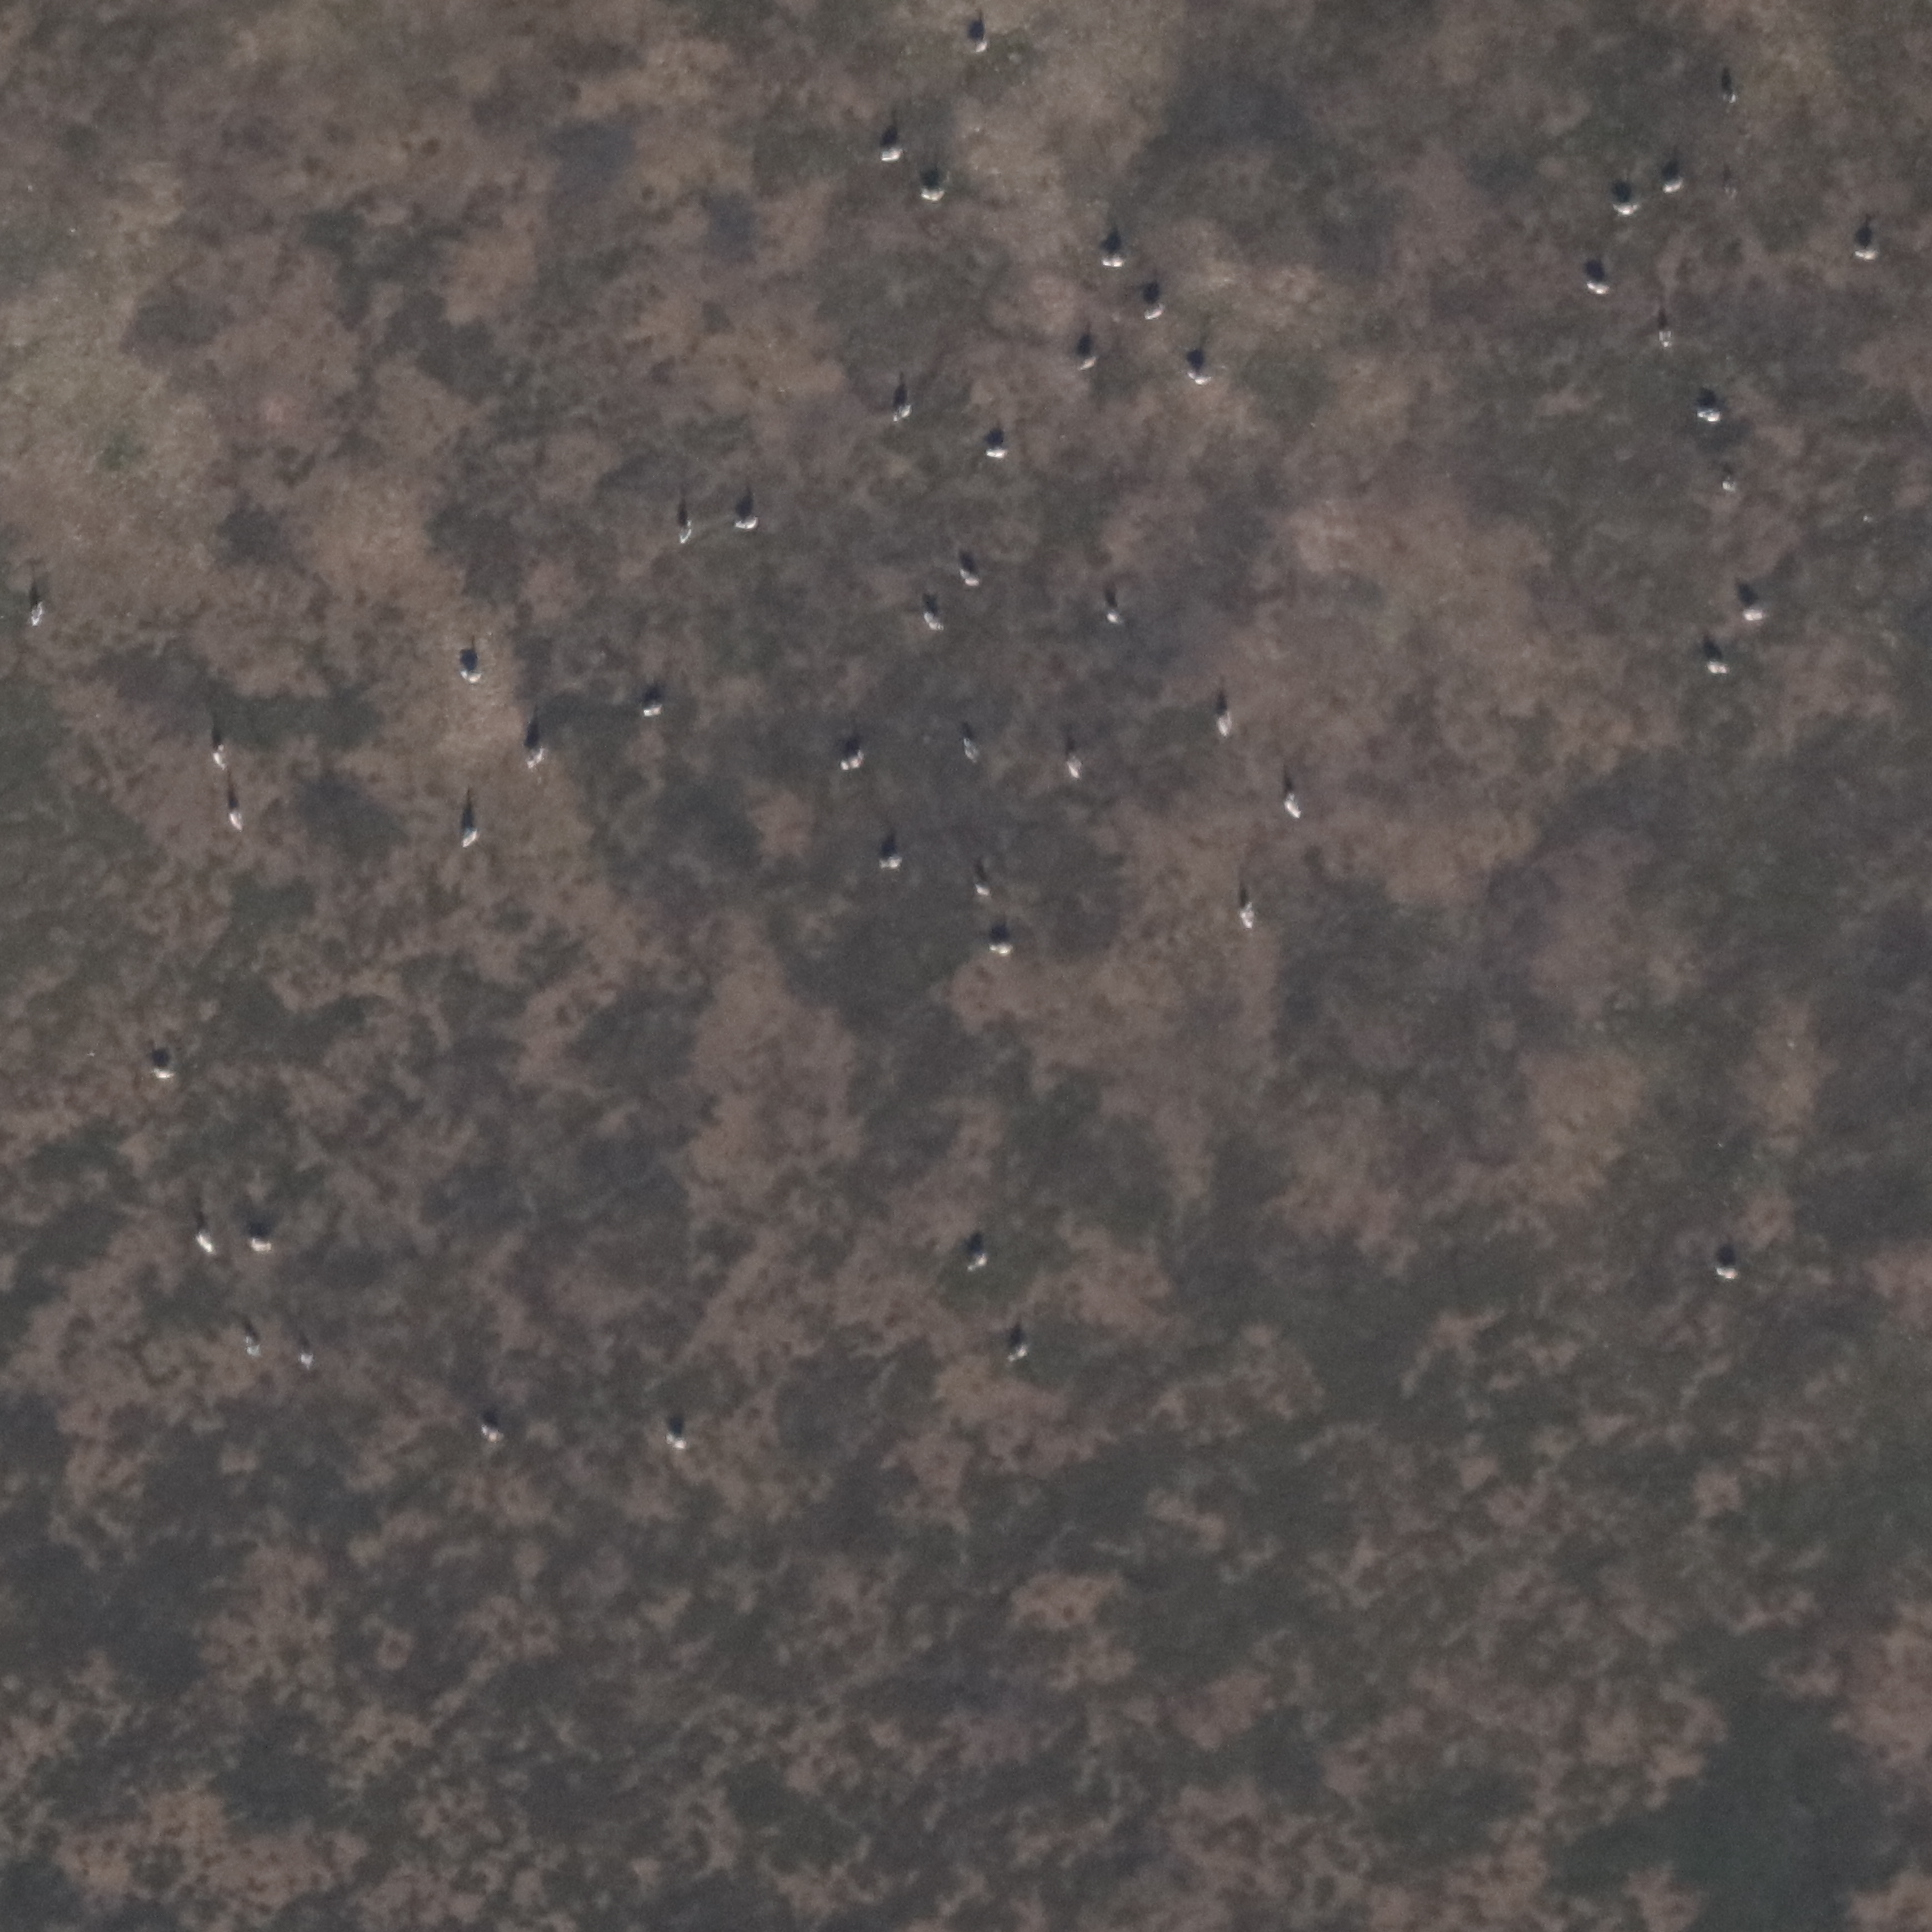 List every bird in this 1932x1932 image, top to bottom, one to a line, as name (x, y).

brant (982, 46)
brant (1732, 90)
brant (895, 156)
brant (1673, 190)
brant (1729, 191)
brant (932, 193)
brant (1623, 207)
brant (1867, 257)
brant (1114, 260)
brant (1598, 286)
brant (1154, 313)
brant (1661, 338)
brant (1086, 363)
brant (1201, 378)
brant (902, 412)
brant (1710, 417)
brant (997, 452)
brant (1725, 489)
brant (749, 520)
brant (684, 531)
brant (971, 576)
brant (36, 612)
brant (1760, 612)
brant (1116, 618)
brant (933, 624)
brant (1722, 668)
brant (474, 676)
brant (653, 708)
brant (1223, 724)
brant (977, 751)
brant (528, 756)
brant (220, 757)
brant (847, 760)
brant (1074, 773)
brant (1286, 803)
brant (245, 818)
brant (468, 835)
brant (897, 866)
brant (989, 893)
brant (1245, 916)
brant (1005, 950)
brant (169, 1076)
brant (202, 1242)
brant (256, 1245)
brant (980, 1257)
brant (1728, 1275)
brant (257, 1346)
brant (309, 1355)
brant (1015, 1357)
brant (491, 1427)
brant (684, 1446)